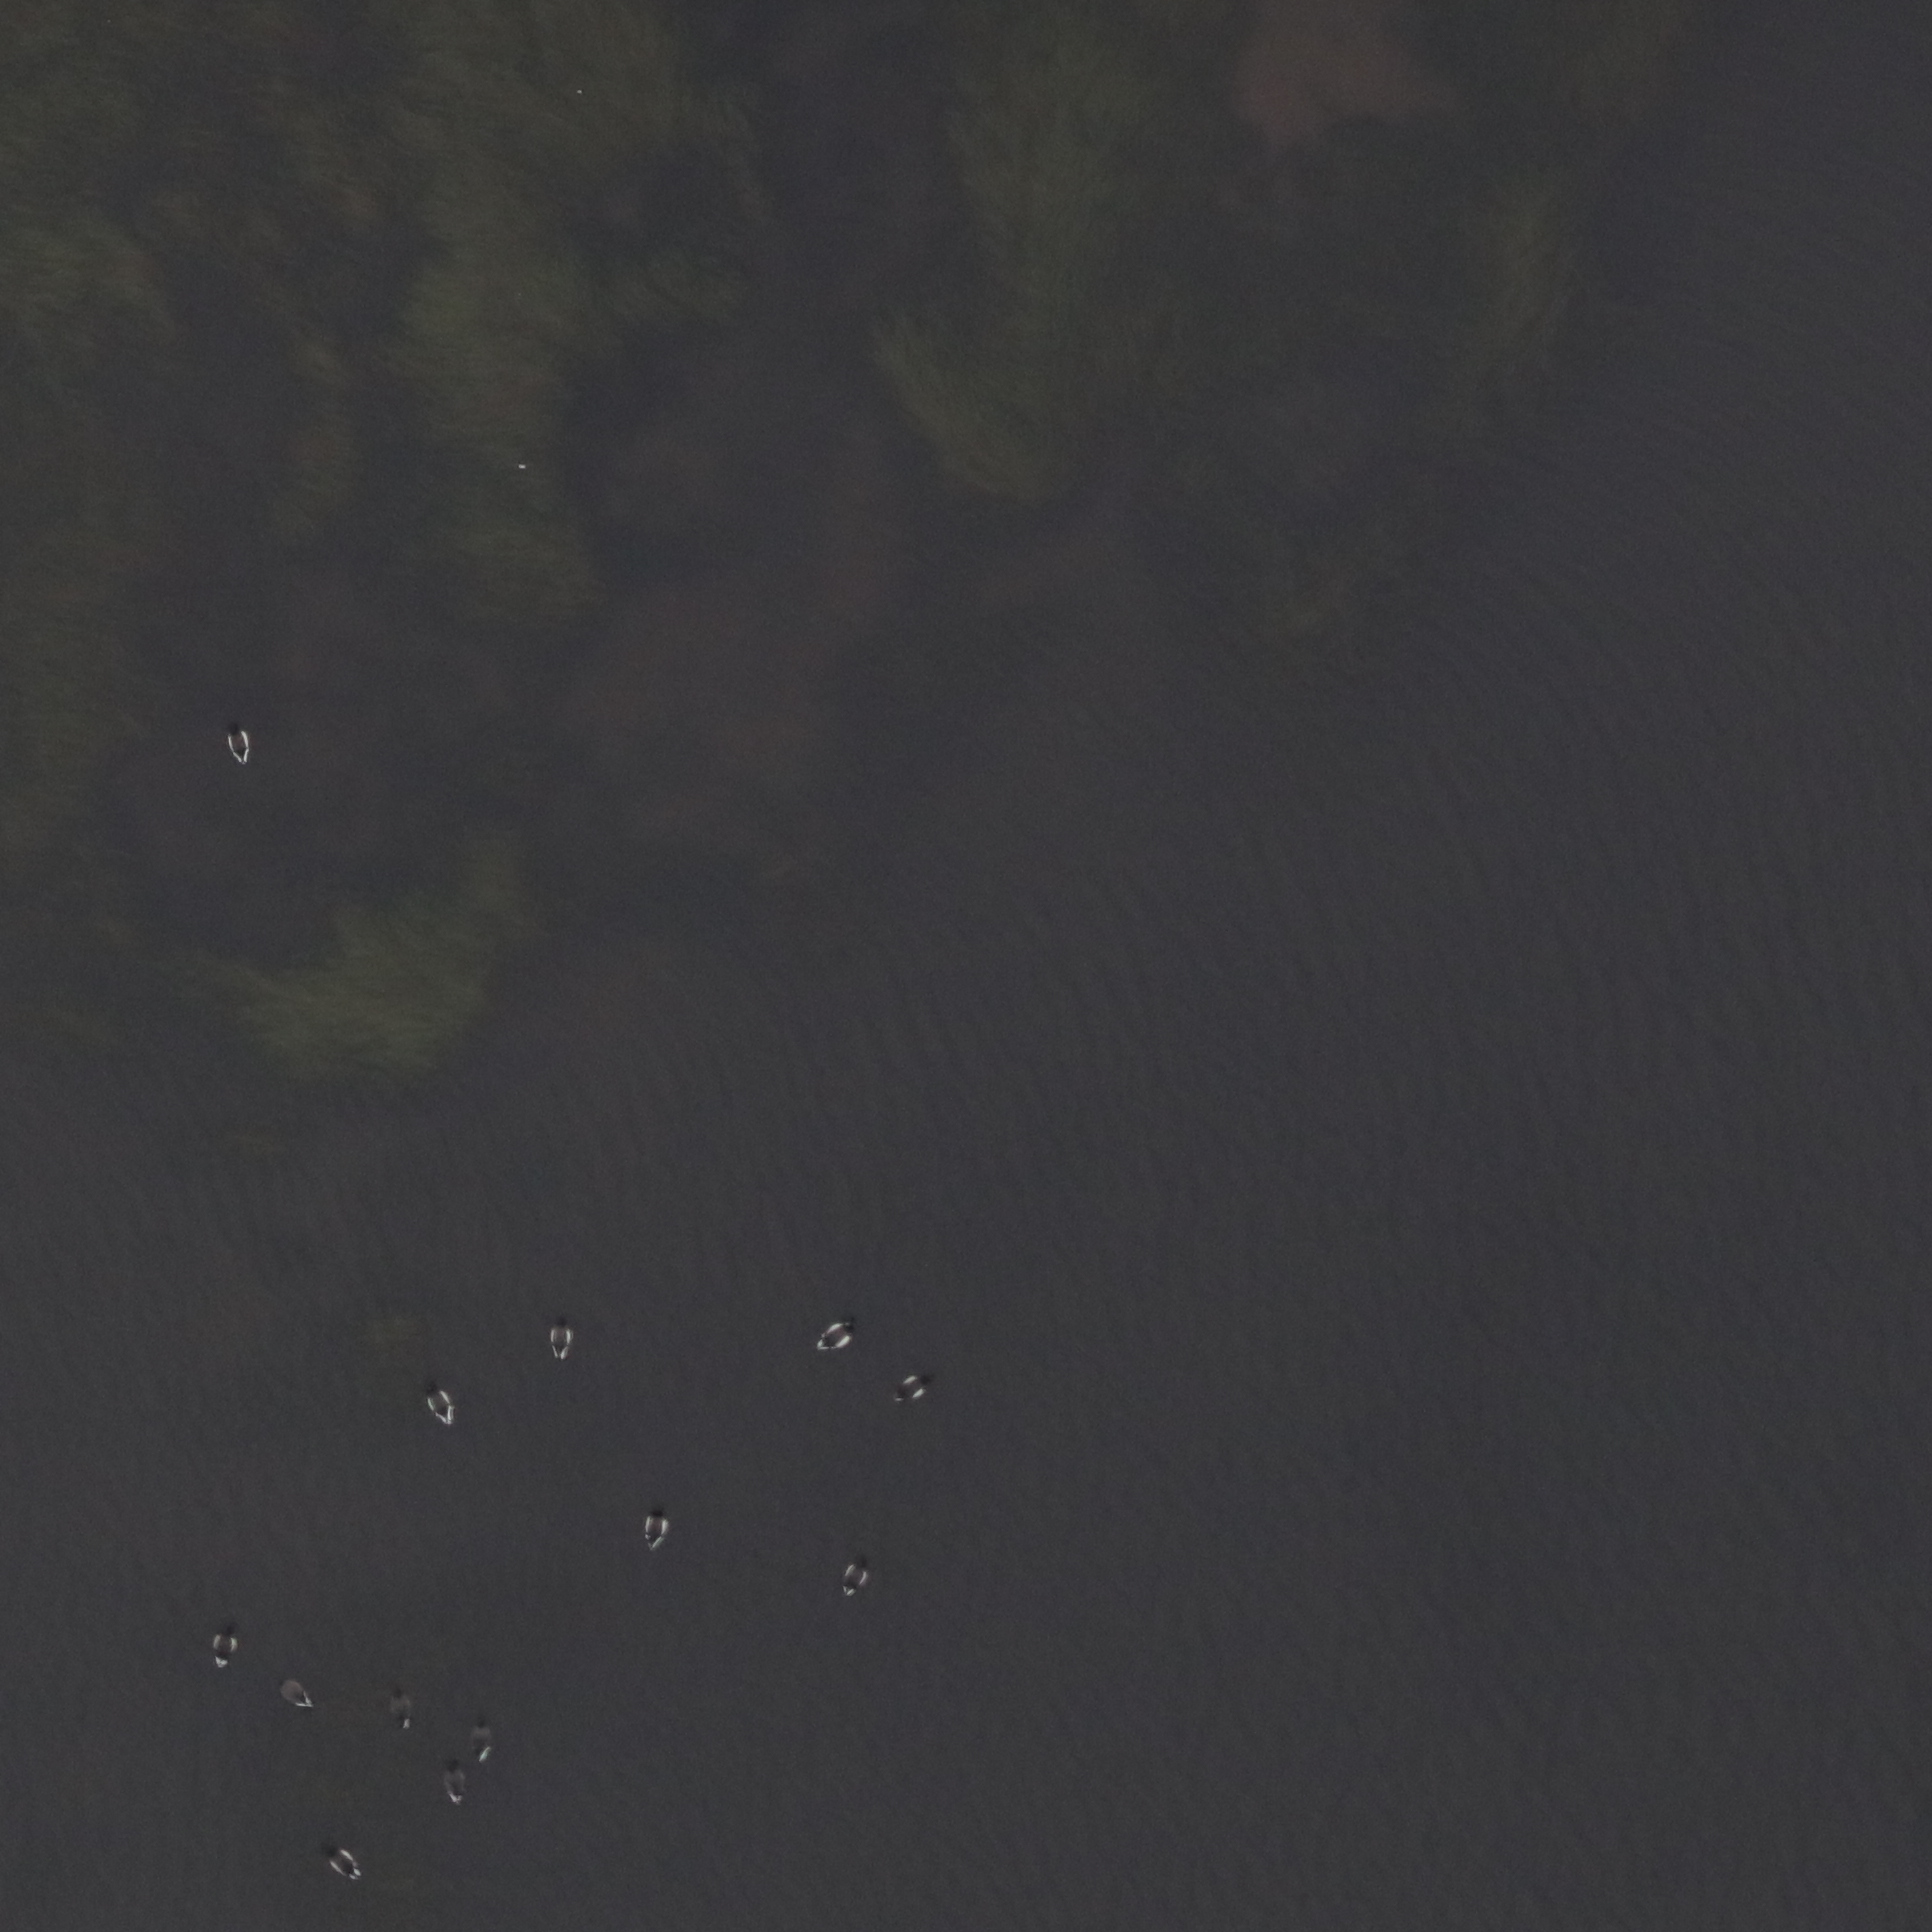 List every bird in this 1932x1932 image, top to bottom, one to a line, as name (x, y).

brant (236, 744)
brant (557, 1338)
brant (836, 1338)
brant (910, 1390)
brant (440, 1405)
brant (656, 1530)
brant (857, 1578)
brant (225, 1646)
brant (297, 1695)
brant (401, 1705)
brant (480, 1748)
brant (455, 1782)
brant (346, 1863)